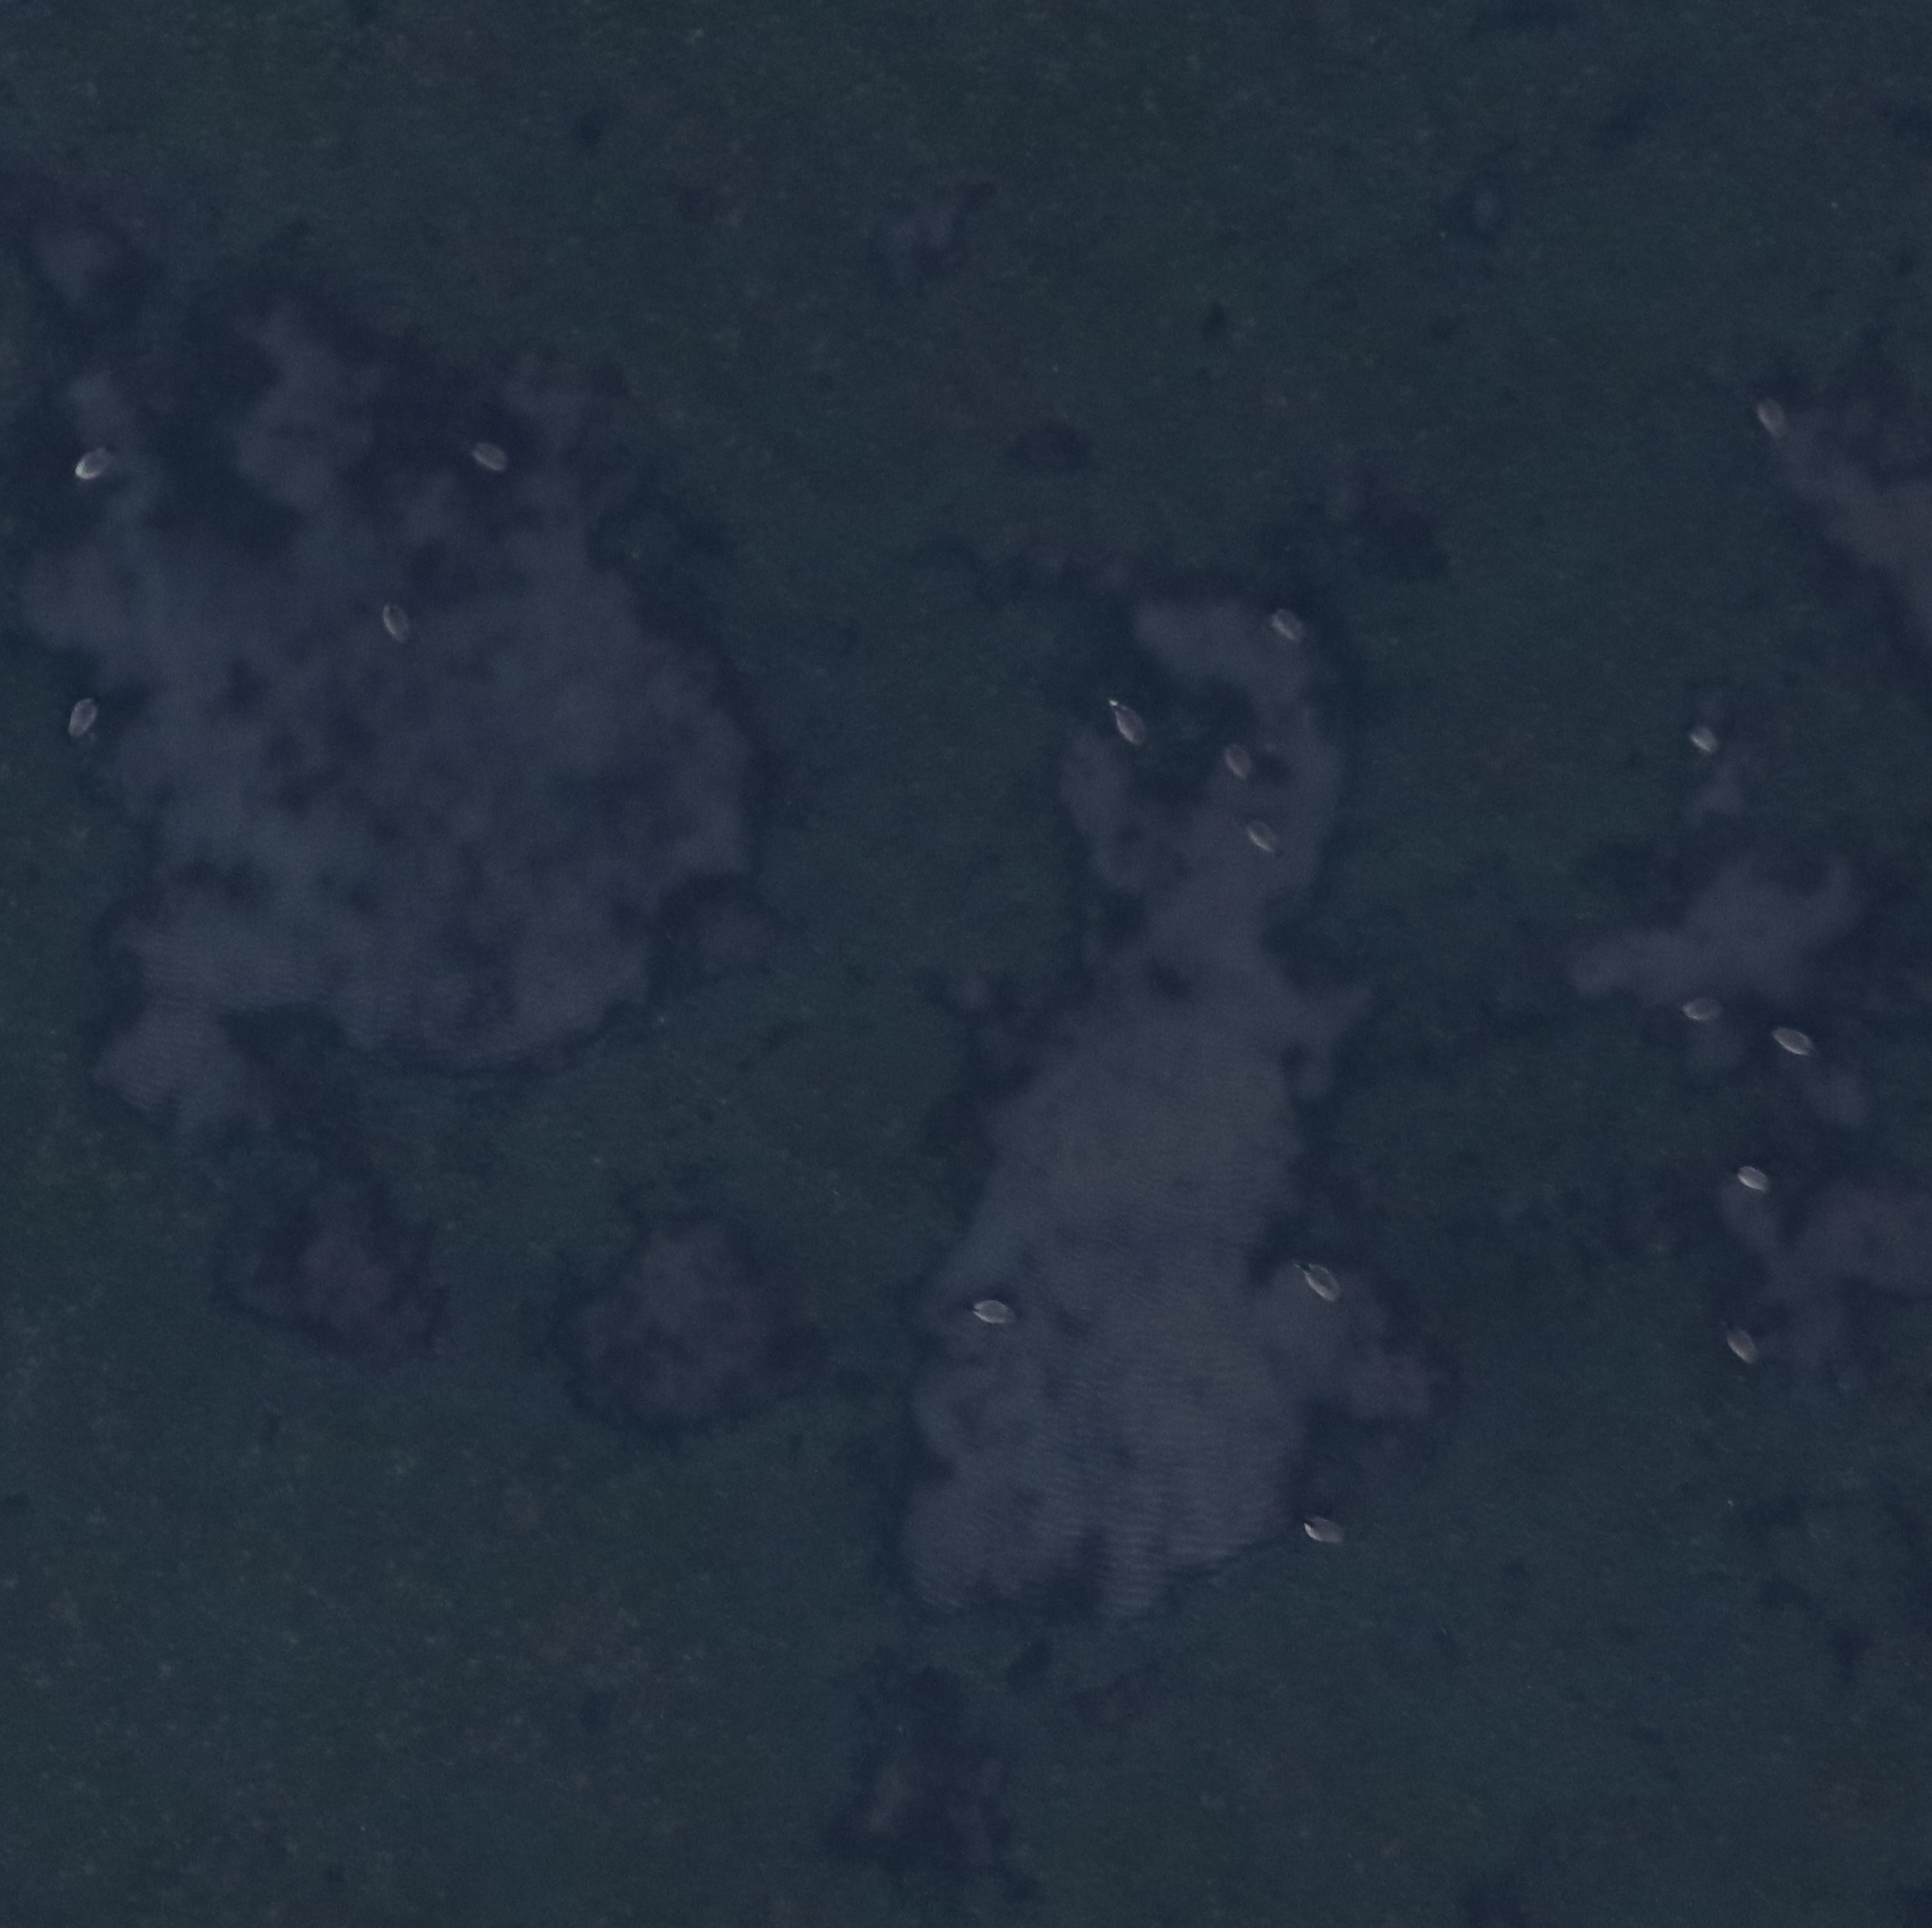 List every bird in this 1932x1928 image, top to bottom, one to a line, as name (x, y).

Canada goose (1770, 411)
Canada goose (496, 456)
Canada goose (94, 467)
Canada goose (394, 616)
Canada goose (1292, 622)
Canada goose (80, 720)
Canada goose (1129, 725)
Canada goose (1712, 740)
Canada goose (1240, 756)
Canada goose (1264, 833)
Canada goose (1707, 1013)
Canada goose (1788, 1035)
Canada goose (1754, 1173)
Canada goose (1323, 1282)
Canada goose (991, 1311)
Canada goose (1739, 1338)
Canada goose (1323, 1529)